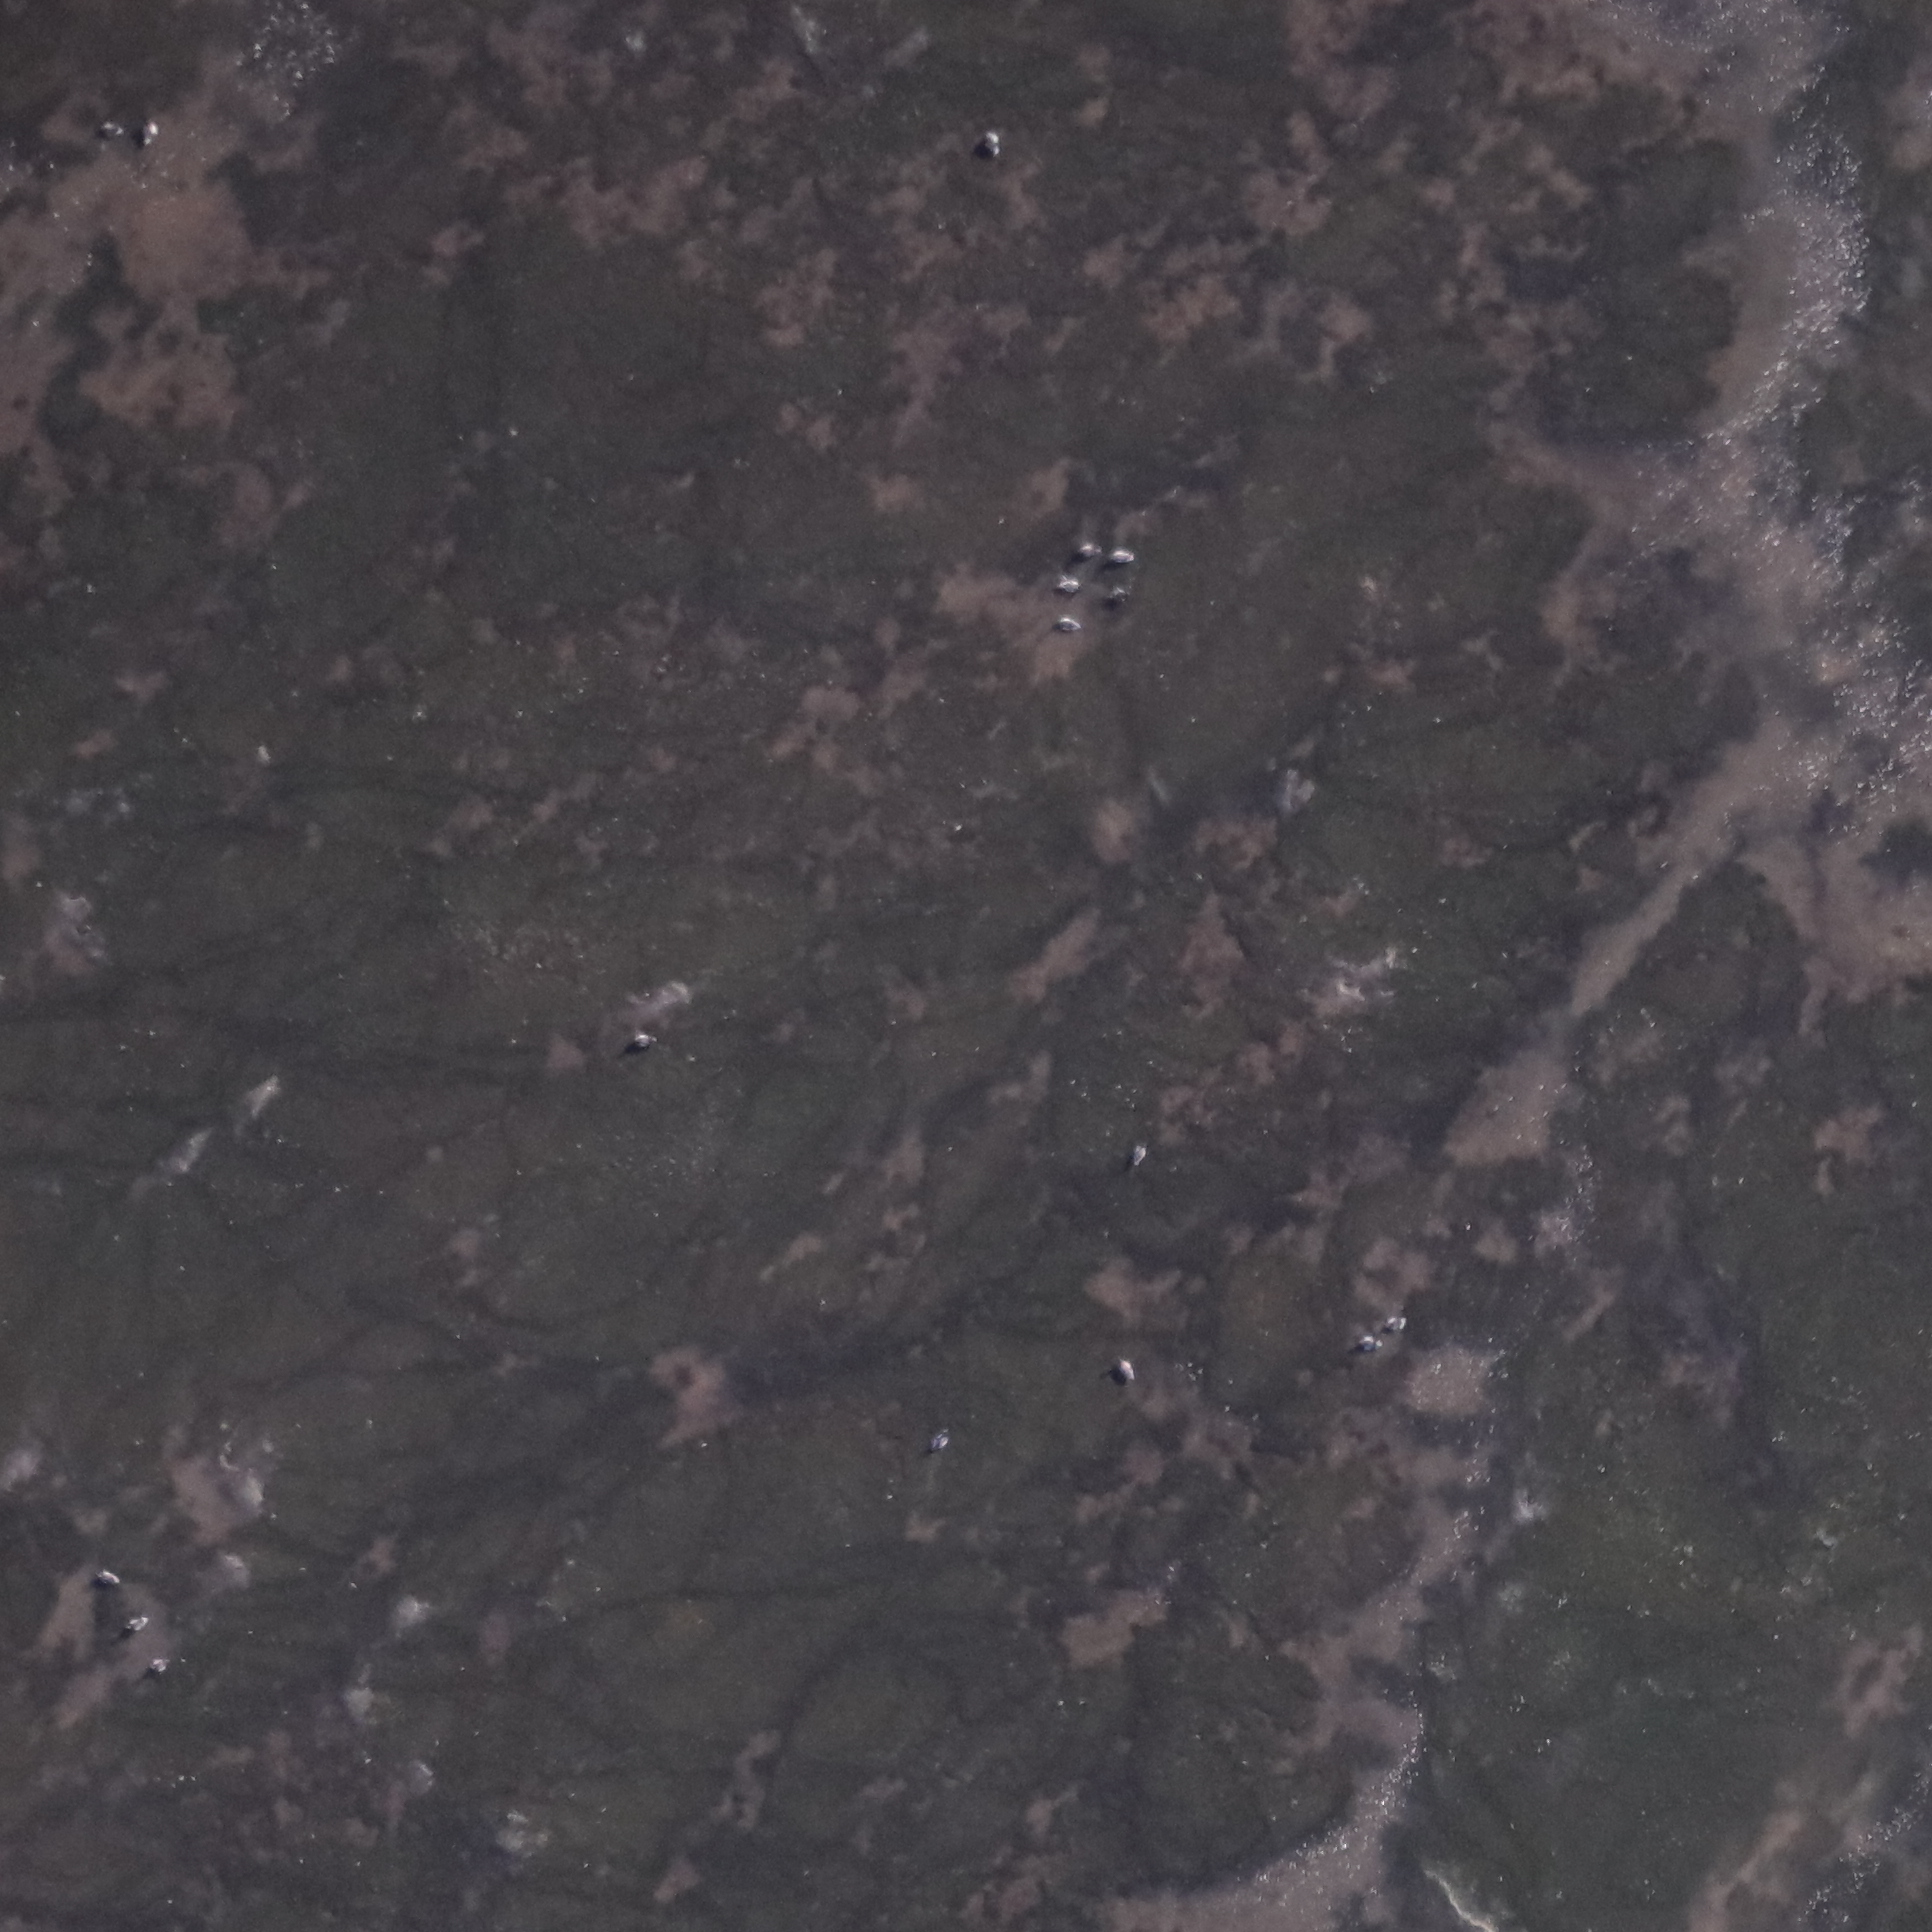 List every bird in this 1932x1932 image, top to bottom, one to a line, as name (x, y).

brant (111, 128)
brant (150, 130)
brant (990, 138)
brant (1088, 551)
brant (1118, 553)
brant (1069, 584)
brant (1120, 595)
brant (1065, 626)
brant (643, 1043)
brant (1138, 1154)
brant (1392, 1322)
brant (1372, 1344)
brant (1128, 1371)
brant (940, 1437)
brant (110, 1578)
brant (137, 1624)
brant (159, 1665)